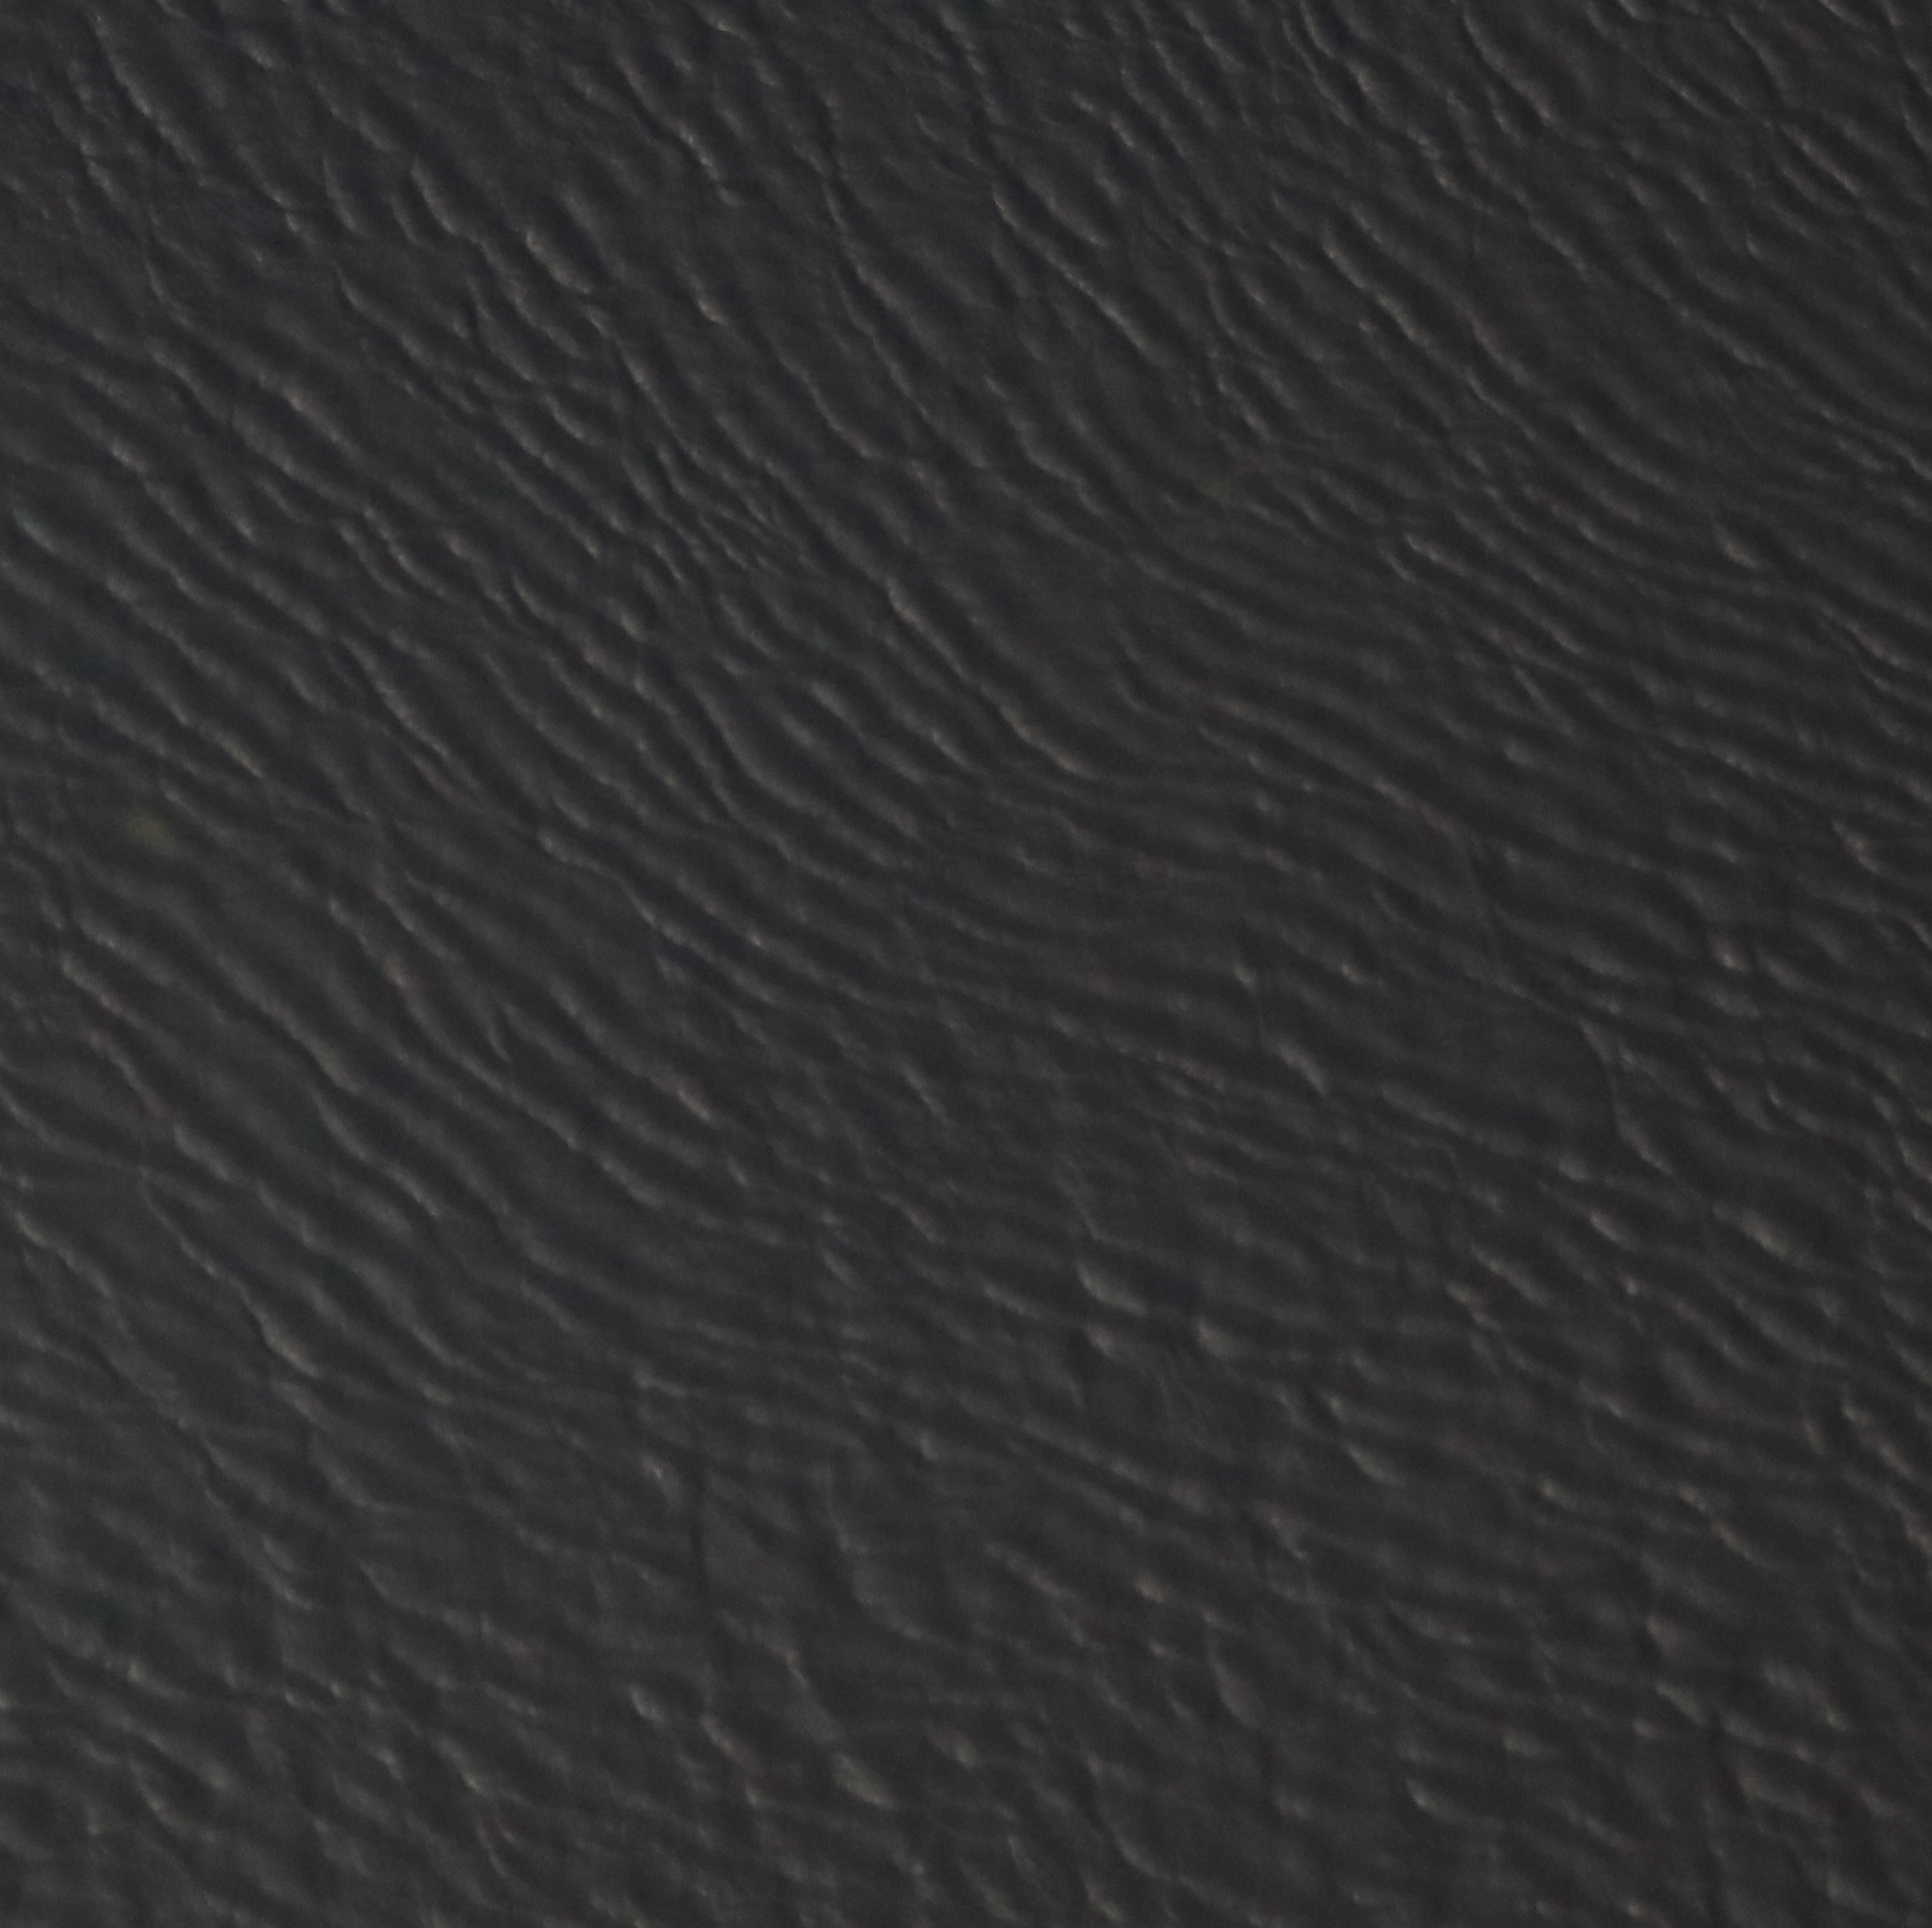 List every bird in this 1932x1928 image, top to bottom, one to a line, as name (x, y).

None